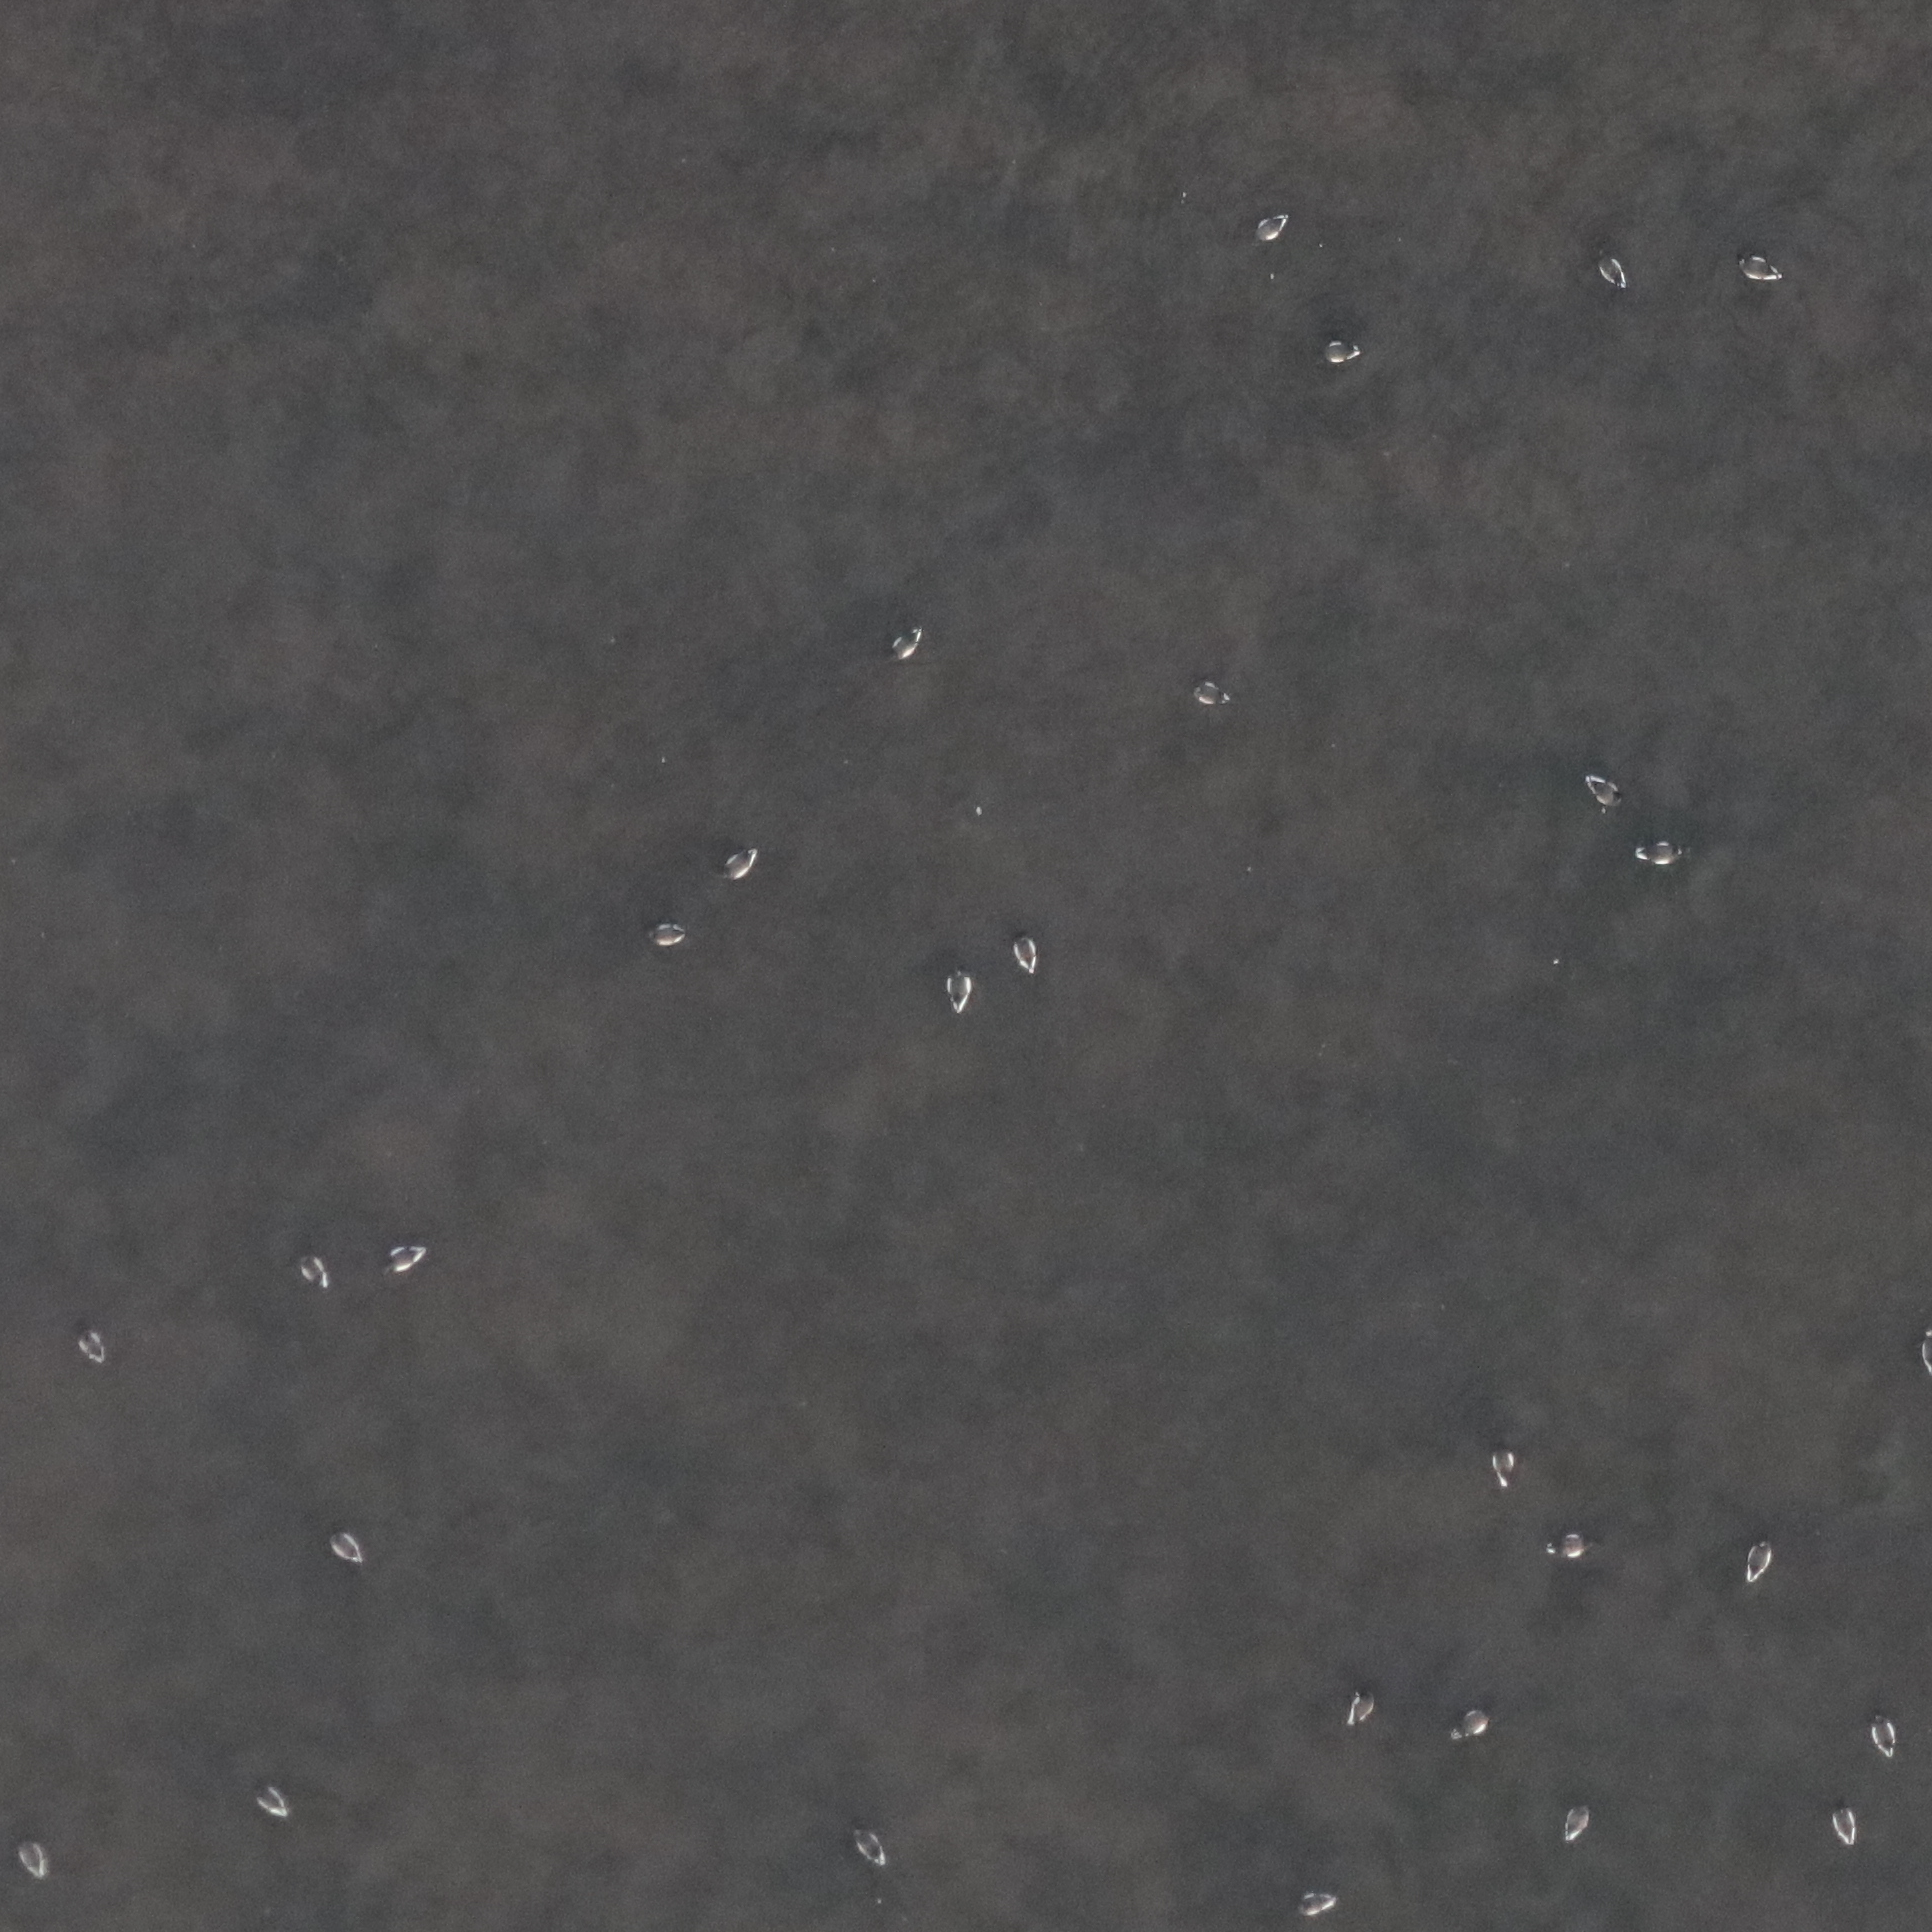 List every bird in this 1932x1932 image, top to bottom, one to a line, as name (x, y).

brant (1269, 229)
brant (1756, 267)
brant (1610, 271)
brant (1341, 354)
brant (906, 646)
brant (1210, 696)
brant (1604, 793)
brant (1661, 853)
brant (739, 864)
brant (668, 935)
brant (1024, 952)
brant (960, 990)
brant (405, 1258)
brant (312, 1270)
brant (92, 1345)
brant (1503, 1464)
brant (1572, 1545)
brant (346, 1546)
brant (1758, 1559)
brant (1360, 1707)
brant (1473, 1722)
brant (1883, 1733)
brant (272, 1797)
brant (1576, 1821)
brant (1845, 1822)
brant (871, 1846)
brant (32, 1856)
brant (1316, 1903)